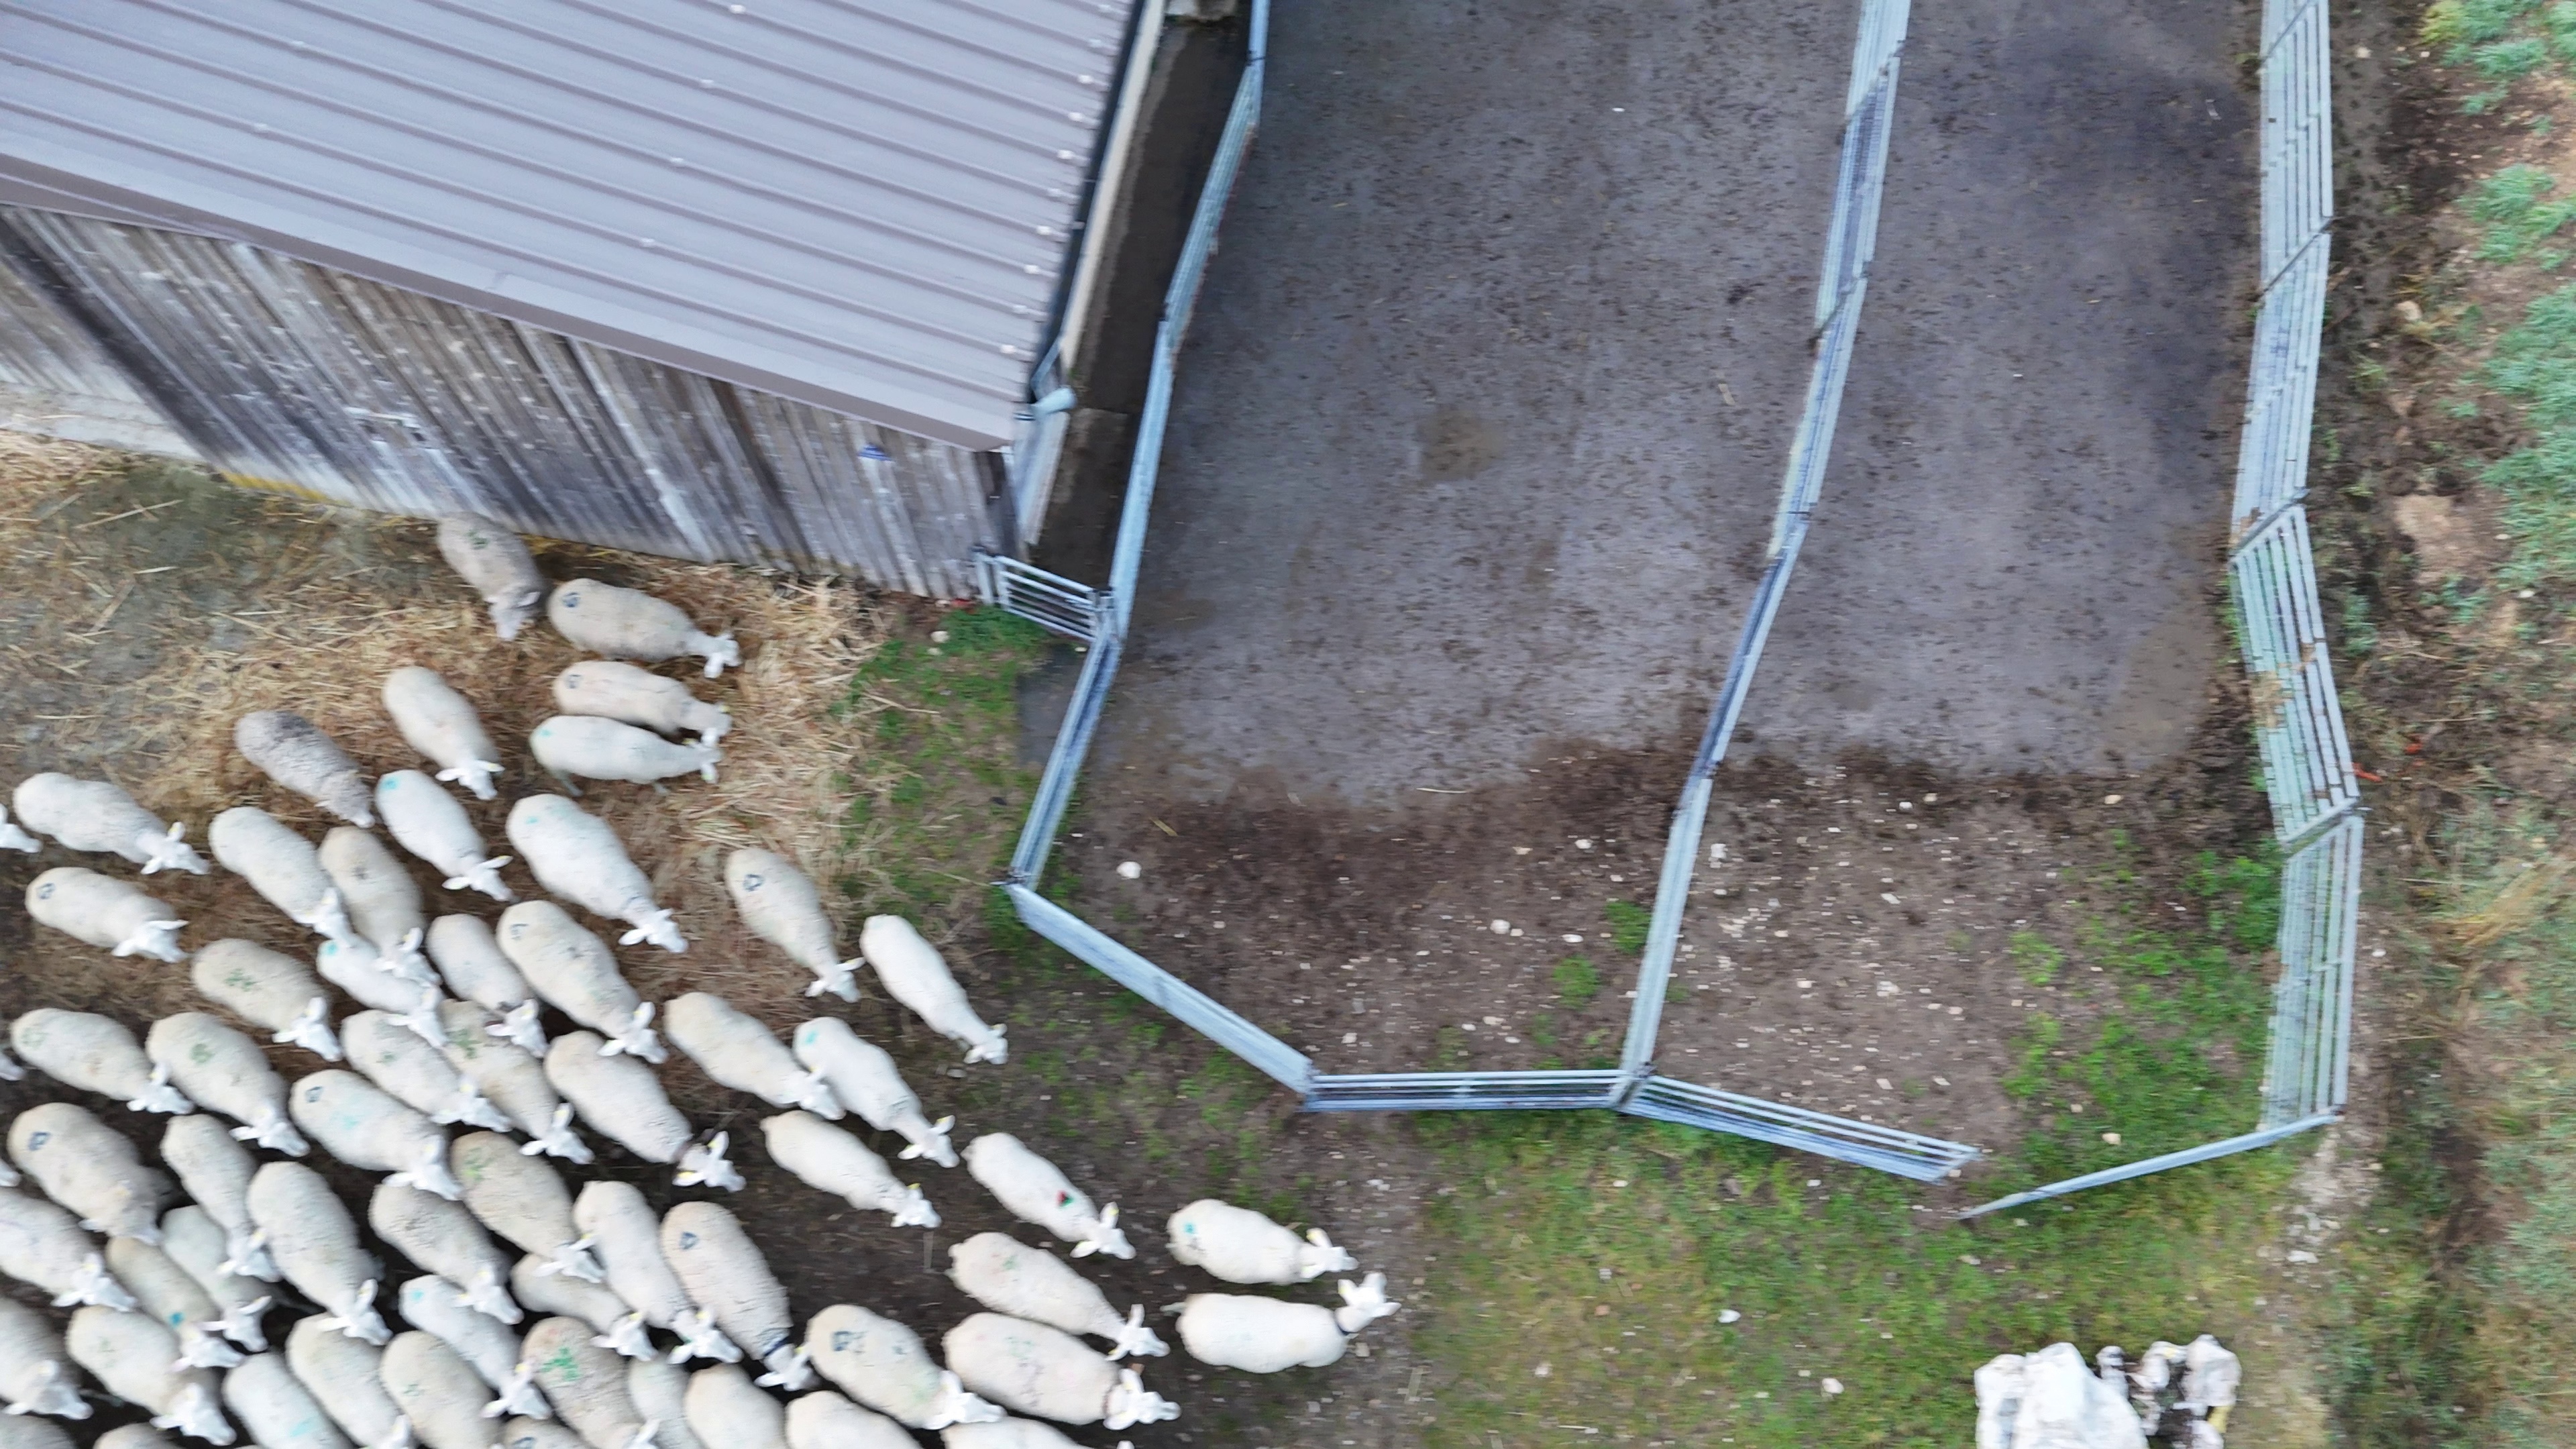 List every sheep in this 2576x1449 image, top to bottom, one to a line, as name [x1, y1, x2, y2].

sheep [436, 512, 543, 642]
sheep [549, 577, 742, 678]
sheep [553, 660, 729, 748]
sheep [380, 664, 506, 802]
sheep [233, 709, 376, 827]
sheep [530, 715, 729, 784]
sheep [376, 769, 511, 905]
sheep [13, 772, 214, 876]
sheep [506, 797, 688, 956]
sheep [209, 806, 359, 954]
sheep [316, 819, 431, 958]
sheep [725, 849, 867, 1005]
sheep [25, 866, 191, 964]
sheep [498, 900, 670, 1065]
sheep [426, 912, 549, 1061]
sheep [856, 916, 1010, 1065]
sheep [315, 936, 449, 1046]
sheep [192, 937, 344, 1065]
sheep [659, 984, 840, 1122]
sheep [442, 1000, 595, 1165]
sheep [12, 1006, 197, 1117]
sheep [786, 1008, 963, 1173]
sheep [341, 1010, 513, 1131]
sheep [147, 1013, 314, 1159]
sheep [543, 1029, 750, 1190]
sheep [289, 1068, 464, 1200]
sheep [9, 1101, 181, 1247]
sheep [760, 1109, 942, 1230]
sheep [161, 1114, 281, 1286]
sheep [450, 1123, 601, 1277]
sheep [960, 1133, 1134, 1261]
sheep [245, 1160, 396, 1344]
sheep [366, 1164, 515, 1298]
sheep [573, 1180, 743, 1364]
sheep [0, 1181, 140, 1311]
sheep [1168, 1198, 1358, 1286]
sheep [658, 1200, 820, 1388]
sheep [161, 1206, 277, 1351]
sheep [106, 1232, 243, 1371]
sheep [946, 1232, 1167, 1361]
sheep [512, 1253, 655, 1359]
sheep [1170, 1272, 1402, 1375]
sheep [399, 1275, 553, 1420]
sheep [1, 1296, 97, 1420]
sheep [803, 1304, 1008, 1430]
sheep [63, 1305, 235, 1444]
sheep [286, 1311, 420, 1449]
sheep [943, 1313, 1182, 1432]
sheep [519, 1315, 664, 1449]
sheep [382, 1329, 508, 1449]
sheep [221, 1351, 357, 1449]
sheep [627, 1351, 709, 1449]
sheep [684, 1361, 789, 1449]
sheep [783, 1390, 923, 1449]